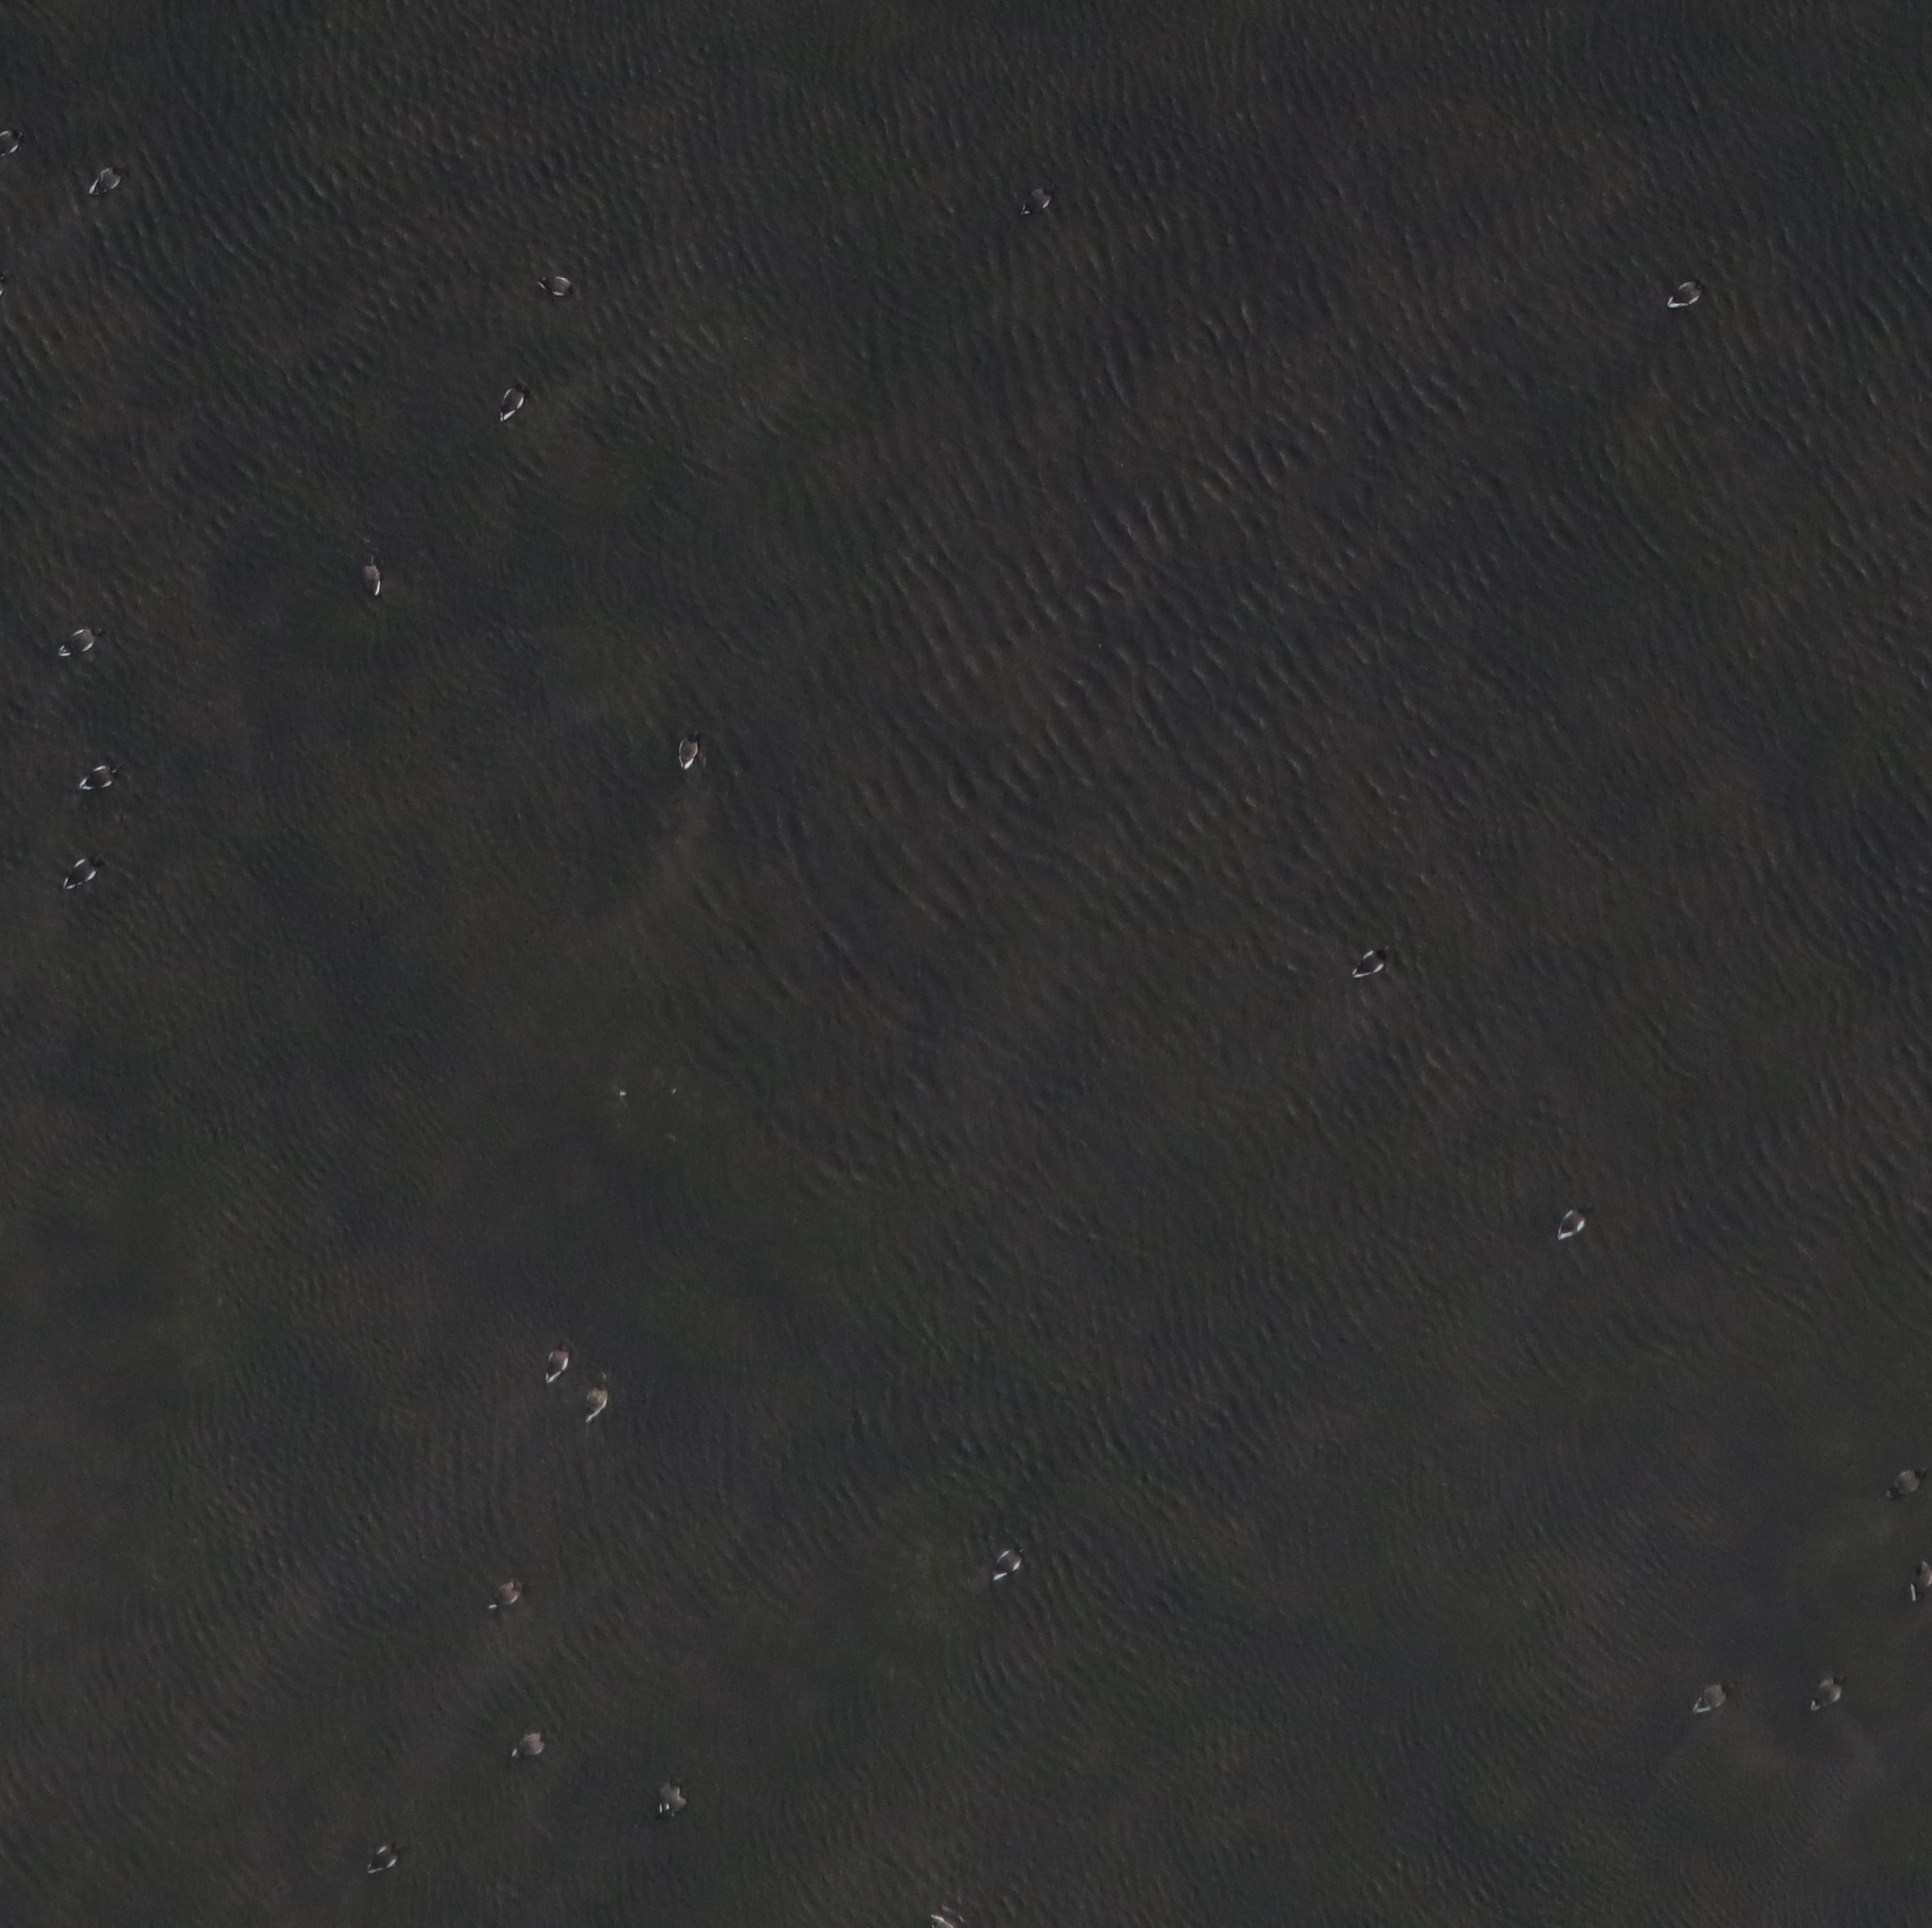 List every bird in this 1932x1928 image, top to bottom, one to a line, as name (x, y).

brant (6, 144)
brant (108, 182)
brant (1038, 200)
brant (558, 285)
brant (1687, 293)
brant (511, 399)
brant (371, 575)
brant (81, 640)
brant (688, 749)
brant (100, 777)
brant (84, 871)
brant (1371, 963)
brant (1570, 1222)
brant (556, 1362)
brant (596, 1400)
brant (1904, 1482)
brant (1009, 1562)
brant (1923, 1580)
brant (507, 1595)
brant (1828, 1693)
brant (1709, 1698)
brant (531, 1744)
brant (673, 1796)
brant (386, 1857)